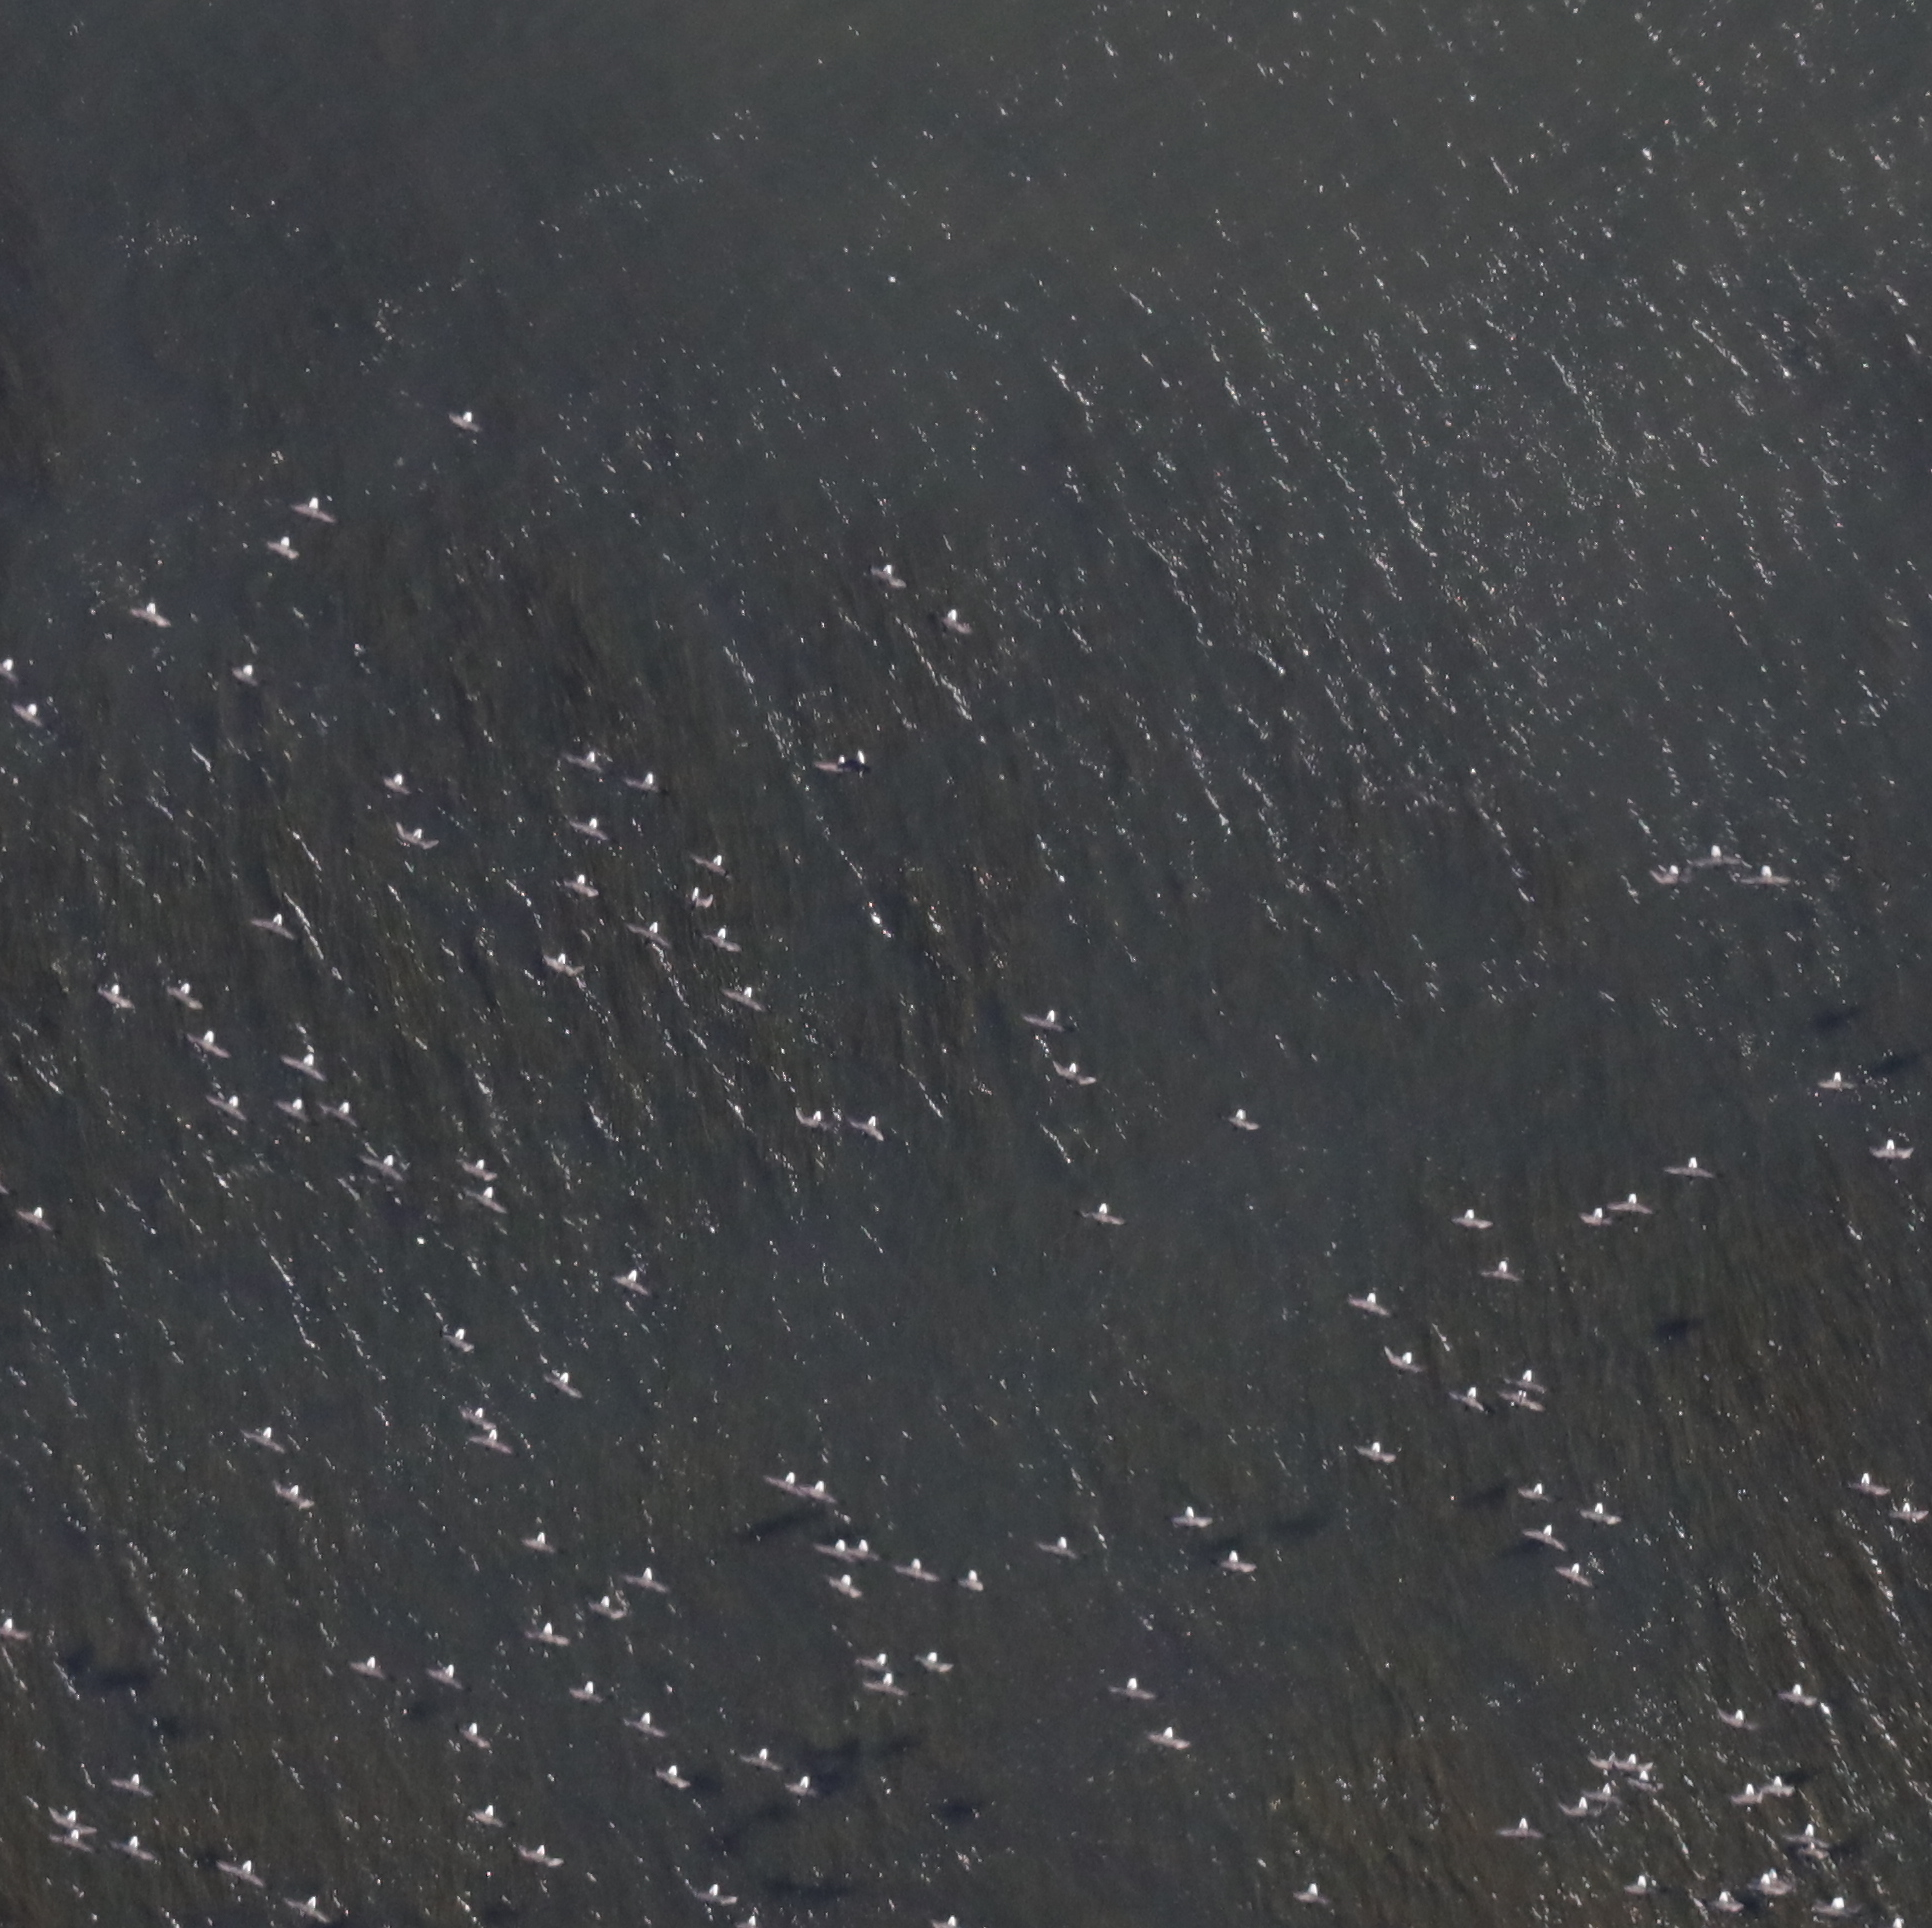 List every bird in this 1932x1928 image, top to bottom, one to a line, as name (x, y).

brant (468, 416)
brant (324, 517)
brant (286, 551)
brant (886, 569)
brant (155, 606)
brant (951, 621)
brant (10, 661)
brant (247, 680)
brant (27, 714)
brant (590, 761)
brant (835, 766)
brant (857, 766)
brant (397, 781)
brant (650, 798)
brant (595, 830)
brant (410, 837)
brant (1722, 854)
brant (719, 868)
brant (1670, 872)
brant (1768, 874)
brant (590, 883)
brant (707, 903)
brant (283, 918)
brant (666, 936)
brant (724, 941)
brant (563, 956)
brant (742, 985)
brant (185, 987)
brant (119, 989)
brant (1048, 1025)
brant (204, 1035)
brant (309, 1059)
brant (1070, 1070)
brant (1844, 1079)
brant (225, 1110)
brant (294, 1112)
brant (340, 1113)
brant (1241, 1121)
brant (813, 1125)
brant (868, 1129)
brant (1894, 1150)
brant (1700, 1163)
brant (391, 1165)
brant (481, 1166)
brant (496, 1199)
brant (1640, 1202)
brant (1106, 1215)
brant (33, 1220)
brant (1604, 1220)
brant (1483, 1225)
brant (629, 1280)
brant (1514, 1283)
brant (1372, 1308)
brant (462, 1342)
brant (1416, 1357)
brant (1527, 1380)
brant (560, 1384)
brant (1467, 1407)
brant (481, 1410)
brant (1522, 1413)
brant (266, 1437)
brant (499, 1444)
brant (1390, 1455)
brant (1862, 1483)
brant (795, 1484)
brant (825, 1489)
brant (1539, 1493)
brant (296, 1501)
brant (1904, 1513)
brant (1188, 1520)
brant (1603, 1520)
brant (1551, 1536)
brant (543, 1540)
brant (866, 1543)
brant (1062, 1547)
brant (838, 1554)
brant (1238, 1566)
brant (919, 1569)
brant (1584, 1573)
brant (972, 1581)
brant (641, 1582)
brant (848, 1588)
brant (603, 1607)
brant (15, 1633)
brant (553, 1635)
brant (875, 1658)
brant (939, 1664)
brant (368, 1671)
brant (445, 1672)
brant (1131, 1689)
brant (1801, 1689)
brant (588, 1692)
brant (893, 1694)
brant (1734, 1716)
brant (644, 1722)
brant (482, 1733)
brant (1164, 1740)
brant (1604, 1761)
brant (771, 1762)
brant (1627, 1768)
brant (680, 1769)
brant (1781, 1781)
brant (134, 1784)
brant (1647, 1785)
brant (807, 1794)
brant (1607, 1794)
brant (1748, 1798)
brant (1591, 1813)
brant (494, 1814)
brant (71, 1822)
brant (1811, 1826)
brant (1527, 1832)
brant (74, 1841)
brant (1819, 1846)
brant (135, 1848)
brant (547, 1850)
brant (242, 1871)
brant (1766, 1885)
brant (1791, 1885)
brant (1644, 1888)
brant (1318, 1890)
brant (724, 1895)
brant (1730, 1899)
brant (1837, 1901)
brant (312, 1912)